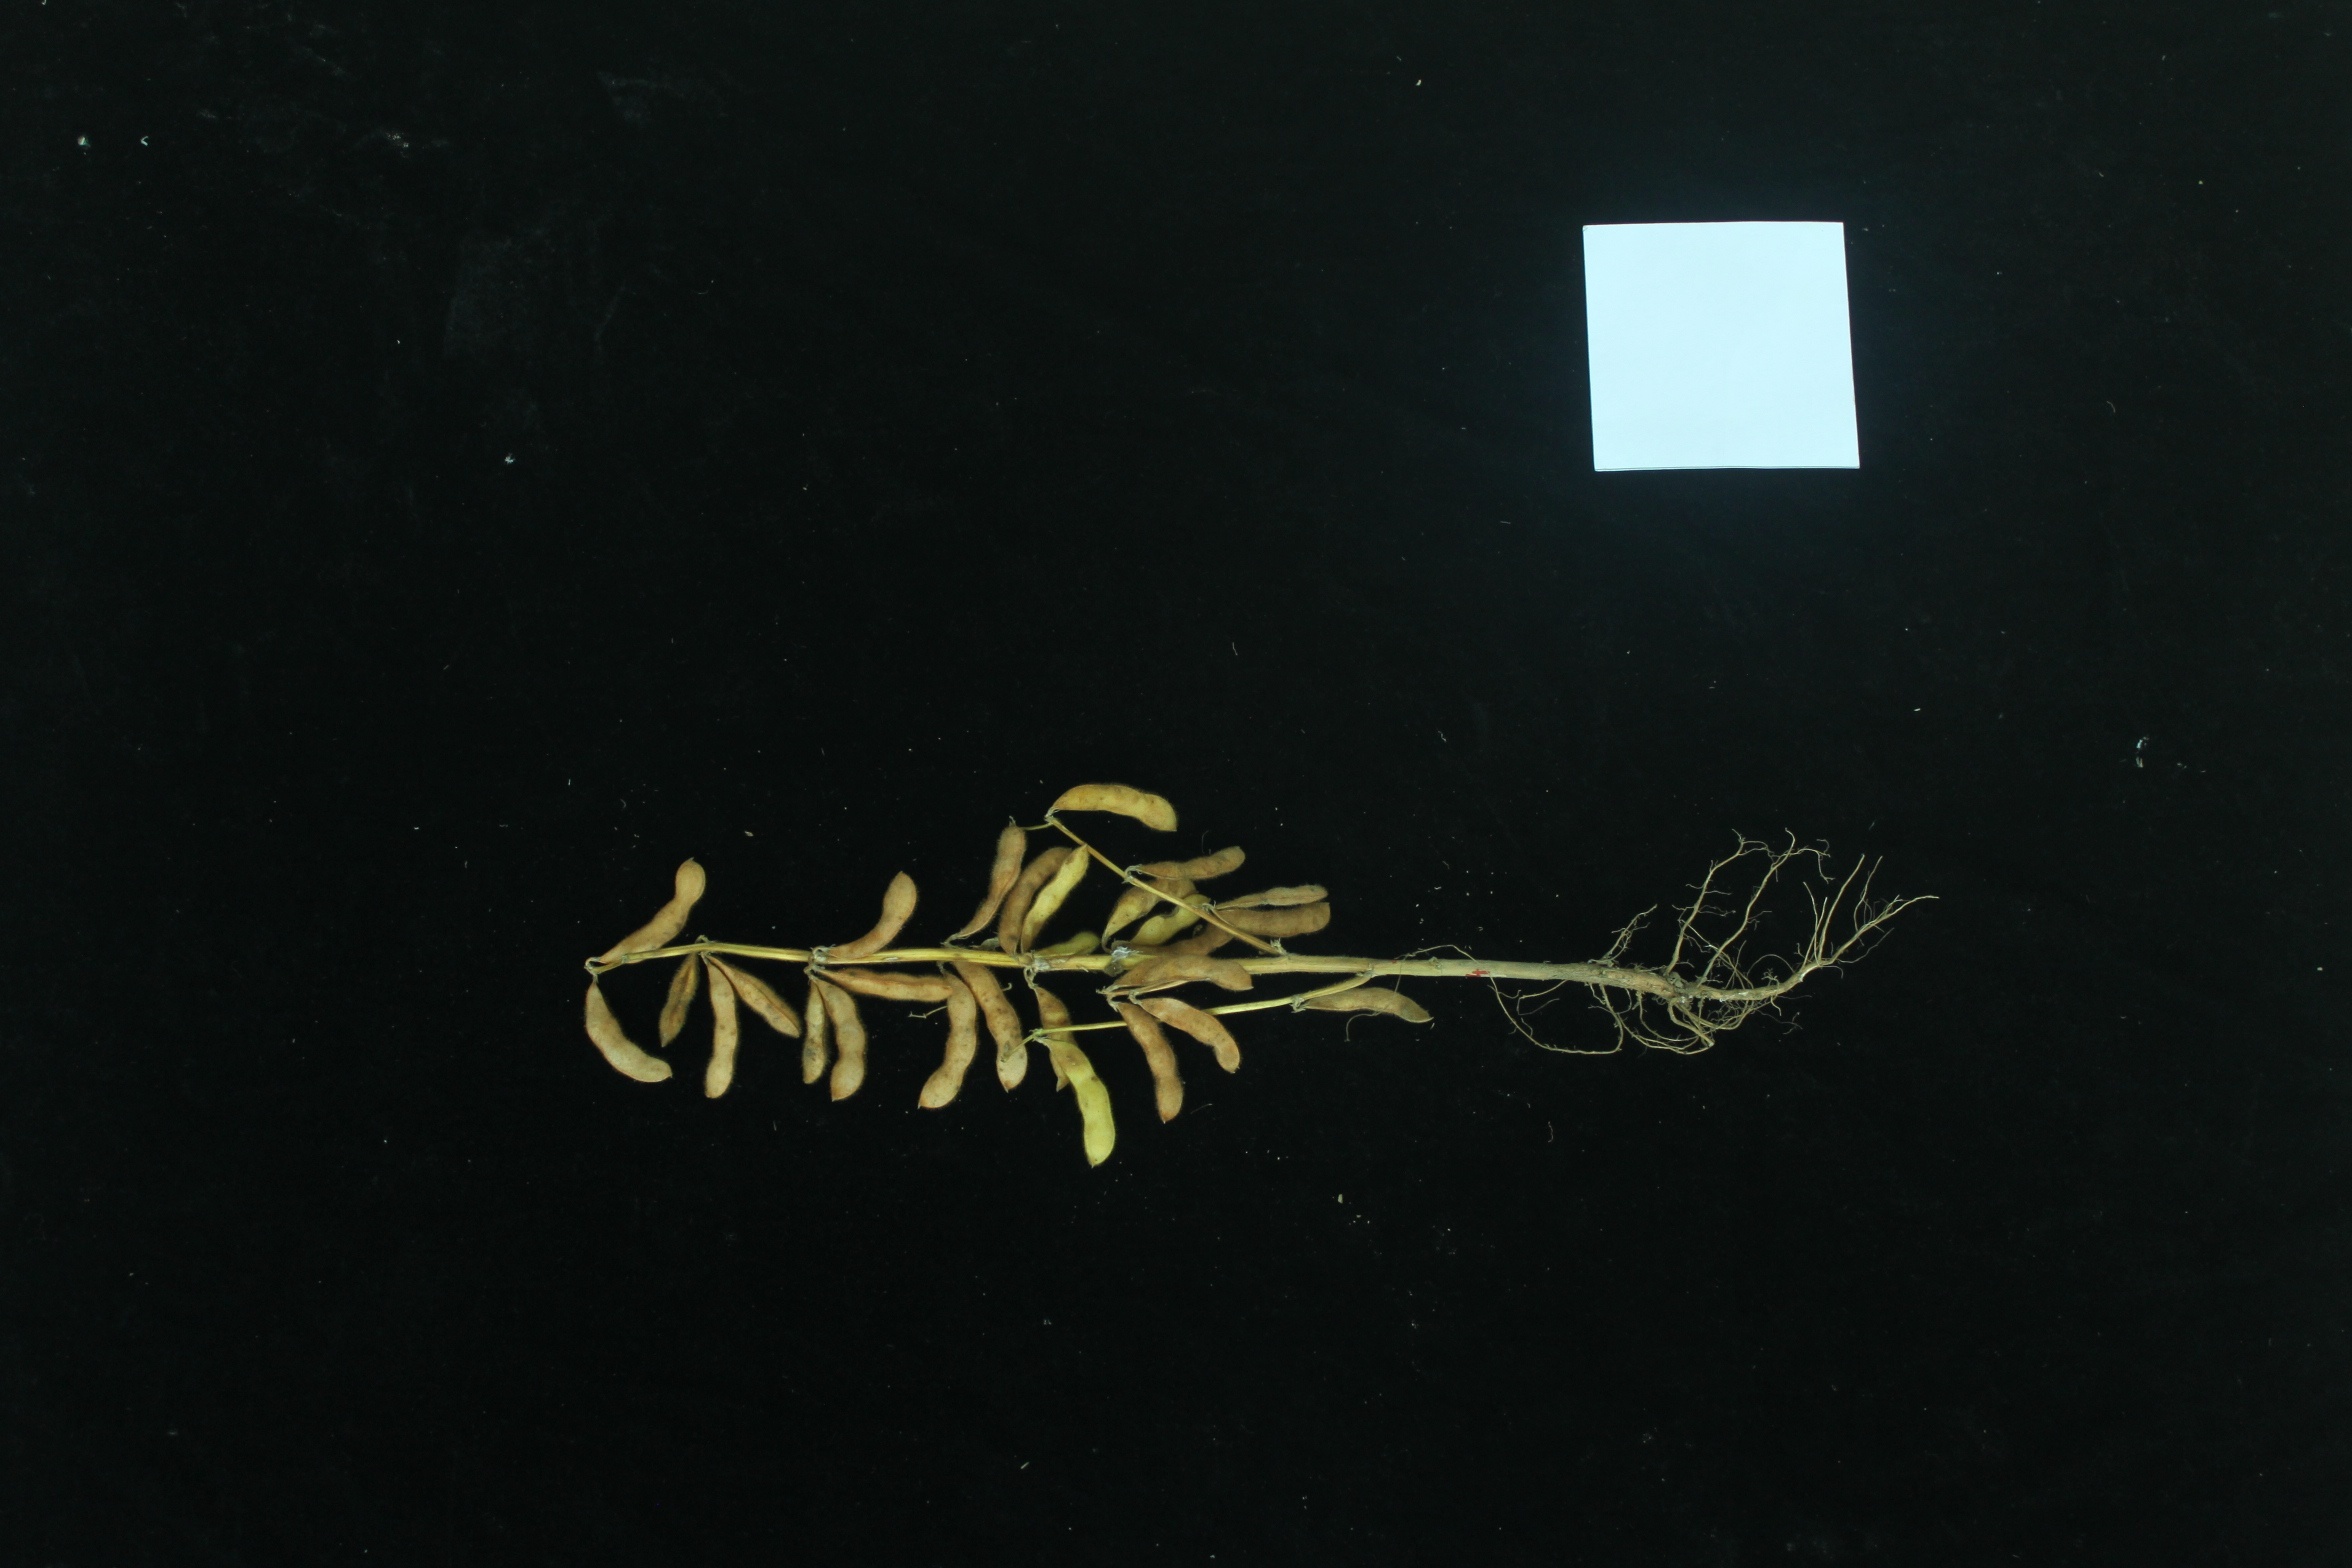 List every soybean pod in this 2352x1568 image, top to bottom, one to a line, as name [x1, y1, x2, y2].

soybean pod [1046, 785, 1177, 832]
soybean pod [950, 821, 1026, 939]
soybean pod [1020, 846, 1089, 952]
soybean pod [1000, 848, 1072, 960]
soybean pod [1102, 849, 1244, 949]
soybean pod [591, 859, 705, 964]
soybean pod [817, 872, 915, 959]
soybean pod [1217, 886, 1326, 910]
soybean pod [1129, 896, 1208, 948]
soybean pod [1212, 904, 1329, 938]
soybean pod [1131, 924, 1235, 955]
soybean pod [1036, 934, 1097, 969]
soybean pod [660, 955, 696, 1046]
soybean pod [1107, 956, 1254, 992]
soybean pod [708, 958, 799, 1036]
soybean pod [702, 960, 736, 1099]
soybean pod [811, 963, 958, 1002]
soybean pod [951, 963, 1028, 1093]
soybean pod [917, 973, 977, 1109]
soybean pod [812, 977, 865, 1100]
soybean pod [802, 978, 826, 1085]
soybean pod [1028, 985, 1075, 1090]
soybean pod [587, 986, 671, 1084]
soybean pod [1298, 988, 1431, 1025]
soybean pod [1136, 998, 1240, 1073]
soybean pod [1109, 1003, 1184, 1123]
soybean pod [1031, 1037, 1116, 1168]